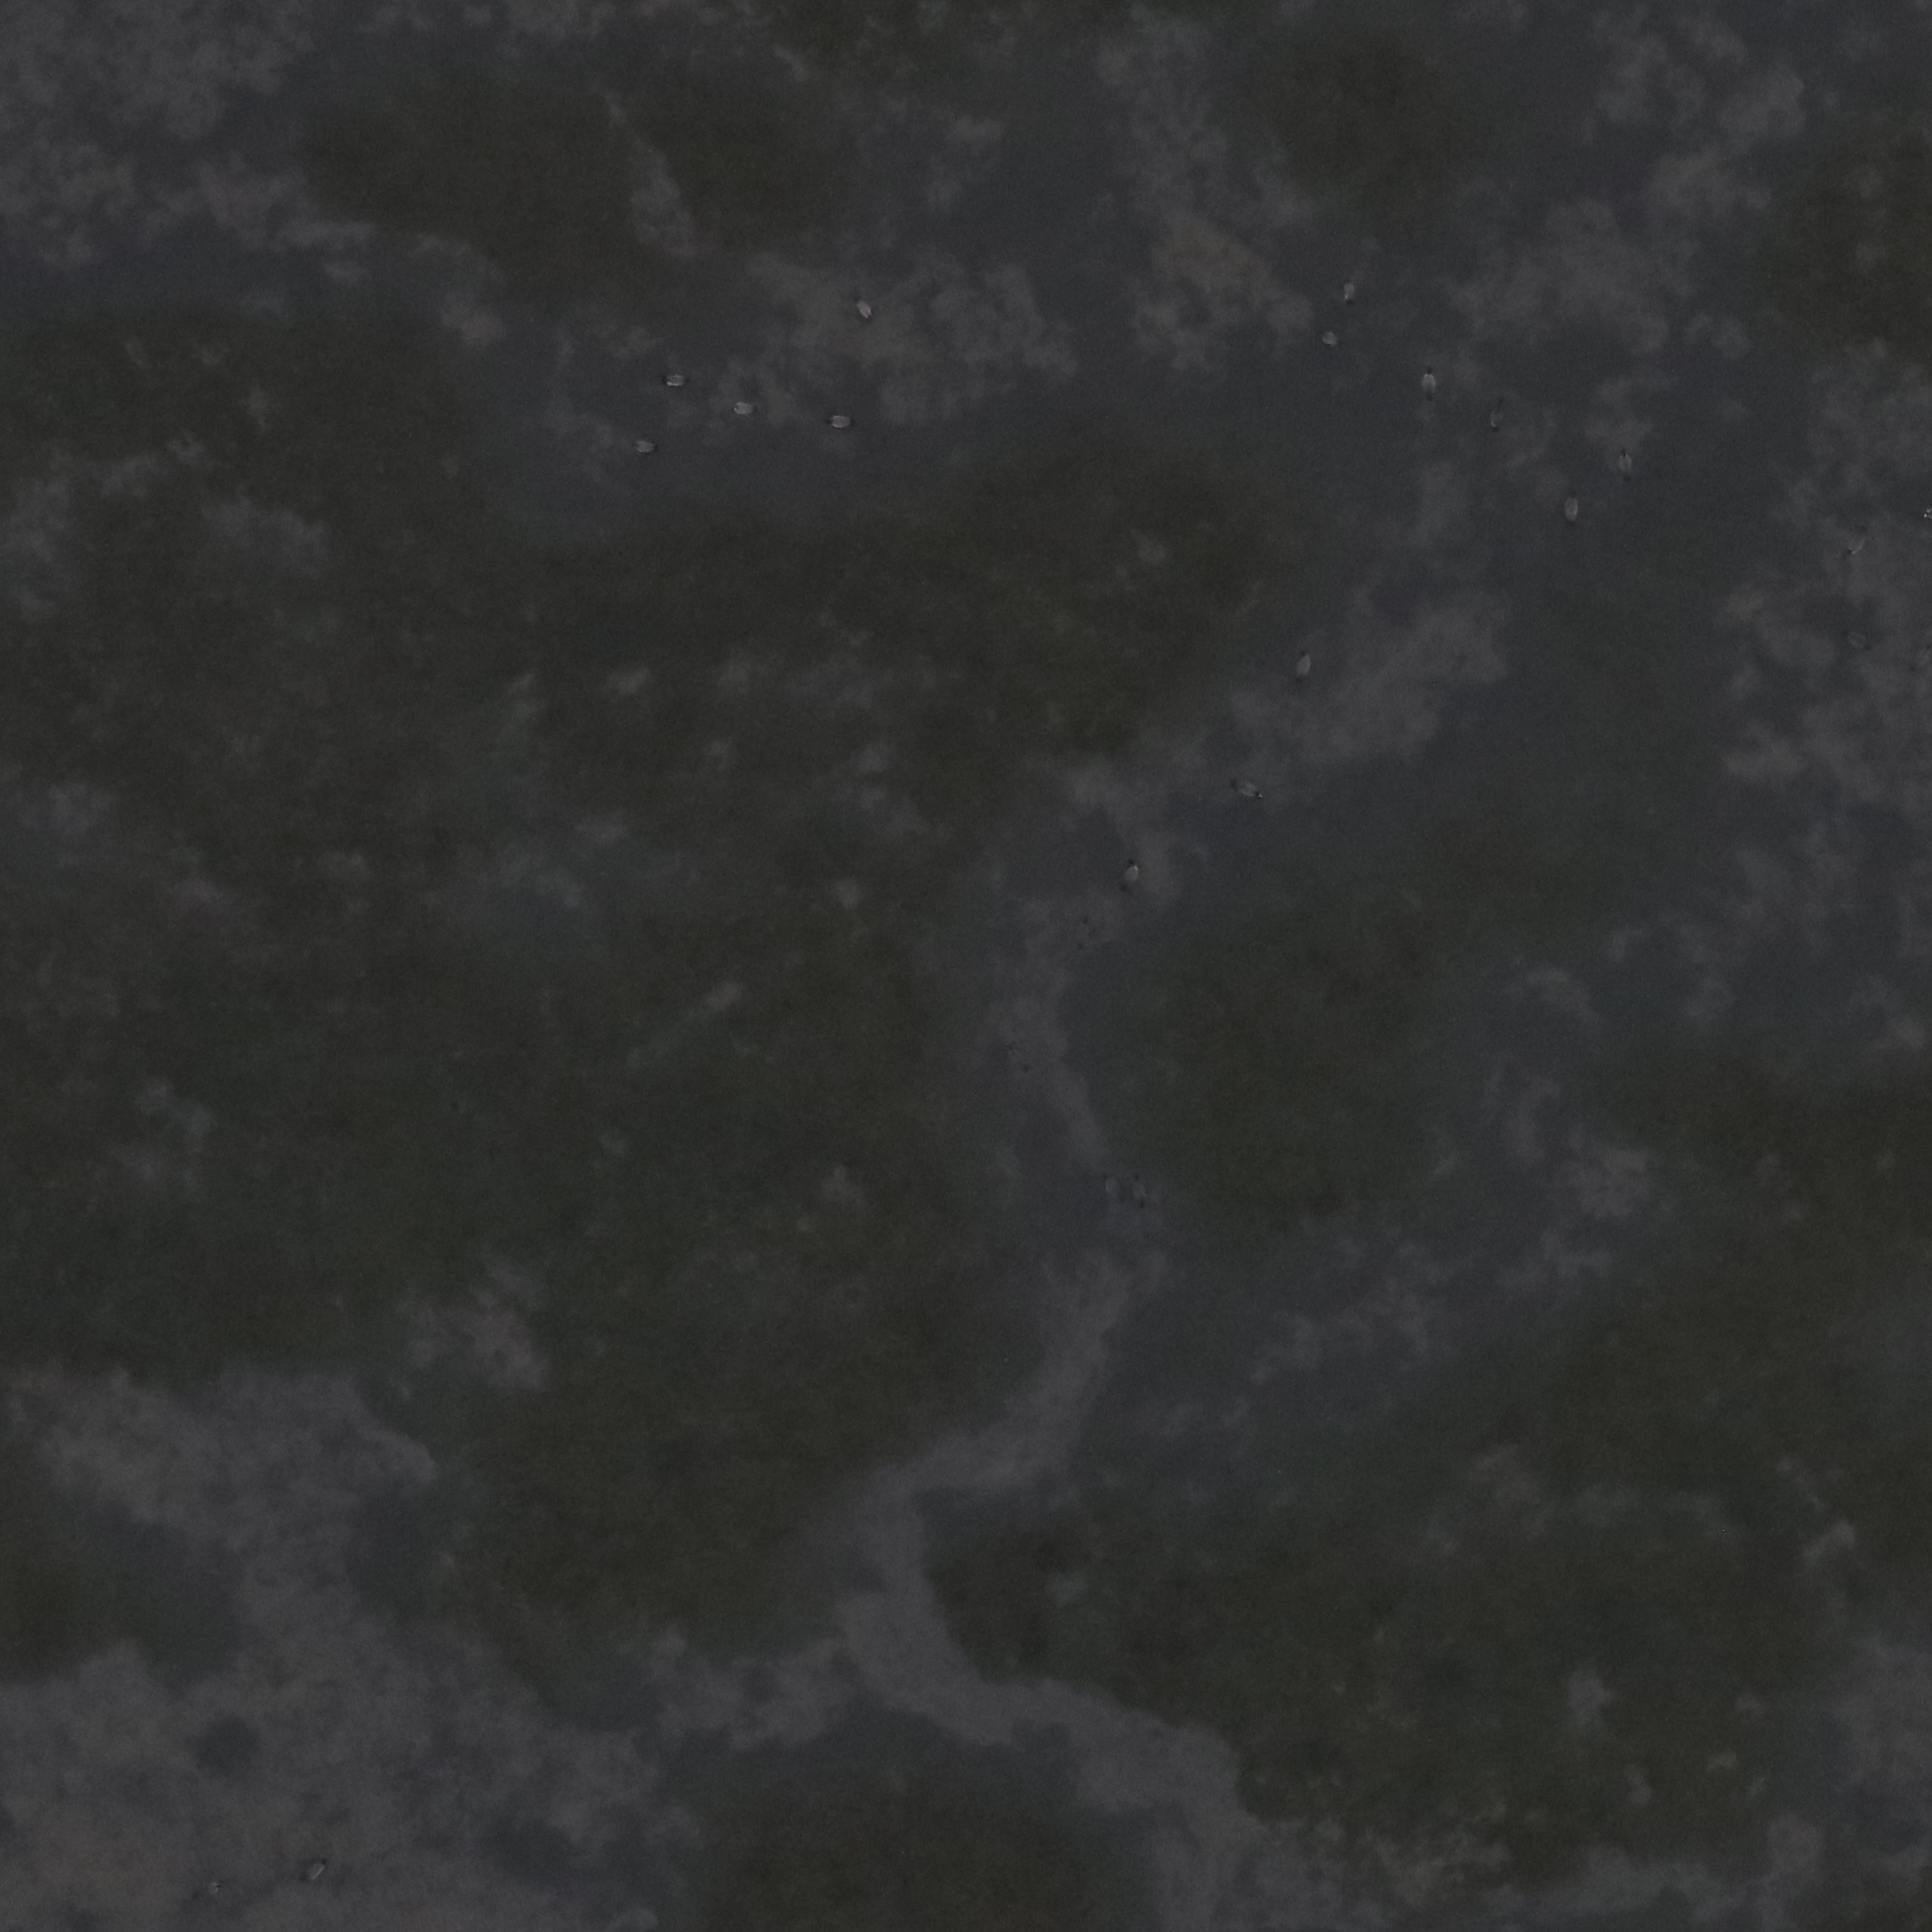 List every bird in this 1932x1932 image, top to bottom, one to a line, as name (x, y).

Canada goose (1352, 289)
Canada goose (864, 309)
Canada goose (1333, 333)
Canada goose (675, 380)
Canada goose (1442, 383)
Canada goose (744, 408)
Canada goose (1501, 412)
Canada goose (839, 421)
Canada goose (645, 444)
Canada goose (1629, 454)
Canada goose (1576, 508)
Canada goose (1864, 542)
Canada goose (1858, 644)
Canada goose (1920, 653)
Canada goose (1307, 668)
Canada goose (1251, 790)
Canada goose (1139, 861)
Canada goose (1085, 933)
Canada goose (1022, 1060)
Canada goose (1119, 1189)
Canada goose (1154, 1197)
Canada goose (321, 1866)
Canada goose (206, 1889)